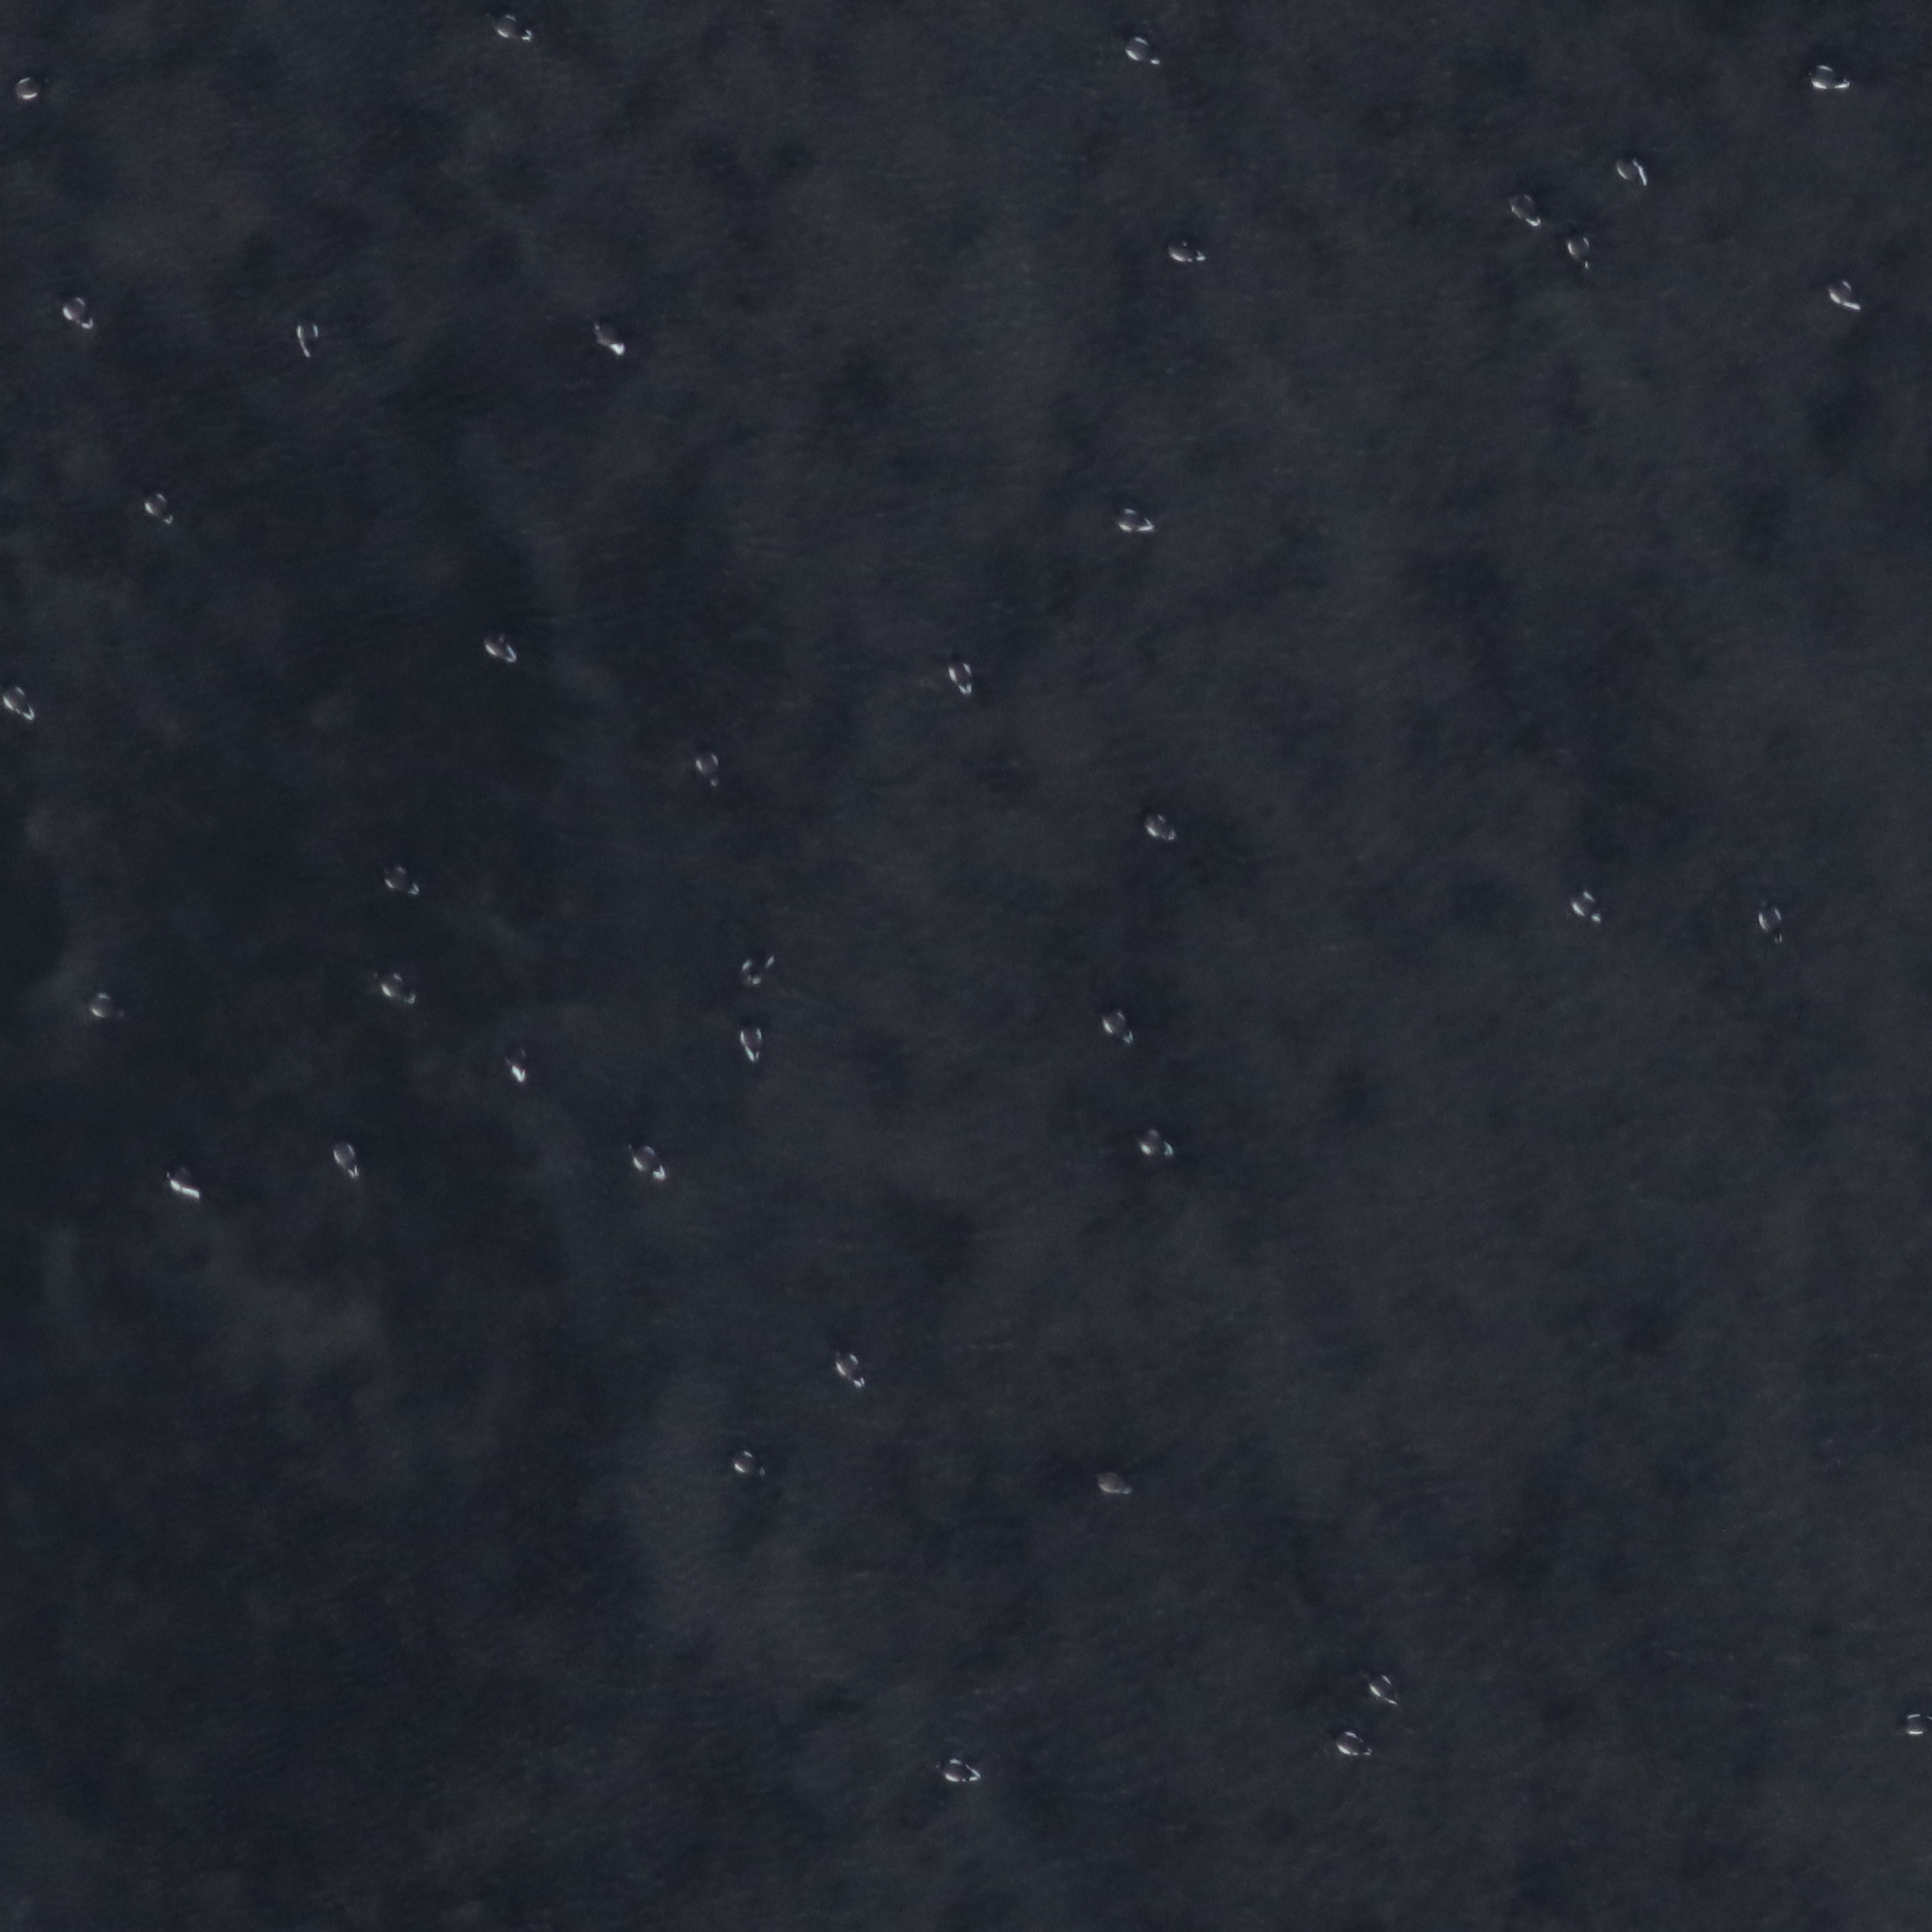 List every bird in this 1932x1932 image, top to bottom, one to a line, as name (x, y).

brant (510, 28)
brant (1140, 48)
brant (1827, 79)
brant (29, 88)
brant (1632, 170)
brant (1525, 207)
brant (1580, 248)
brant (1182, 249)
brant (1840, 293)
brant (79, 311)
brant (309, 336)
brant (608, 337)
brant (160, 507)
brant (1133, 521)
brant (502, 646)
brant (961, 675)
brant (19, 702)
brant (708, 767)
brant (1161, 825)
brant (399, 881)
brant (1584, 906)
brant (1771, 920)
brant (750, 968)
brant (394, 984)
brant (104, 1006)
brant (1117, 1024)
brant (749, 1040)
brant (518, 1056)
brant (1153, 1144)
brant (344, 1155)
brant (648, 1161)
brant (180, 1175)
brant (850, 1369)
brant (746, 1465)
brant (1111, 1484)
brant (1381, 1686)
brant (1918, 1724)
brant (1349, 1744)
brant (956, 1770)